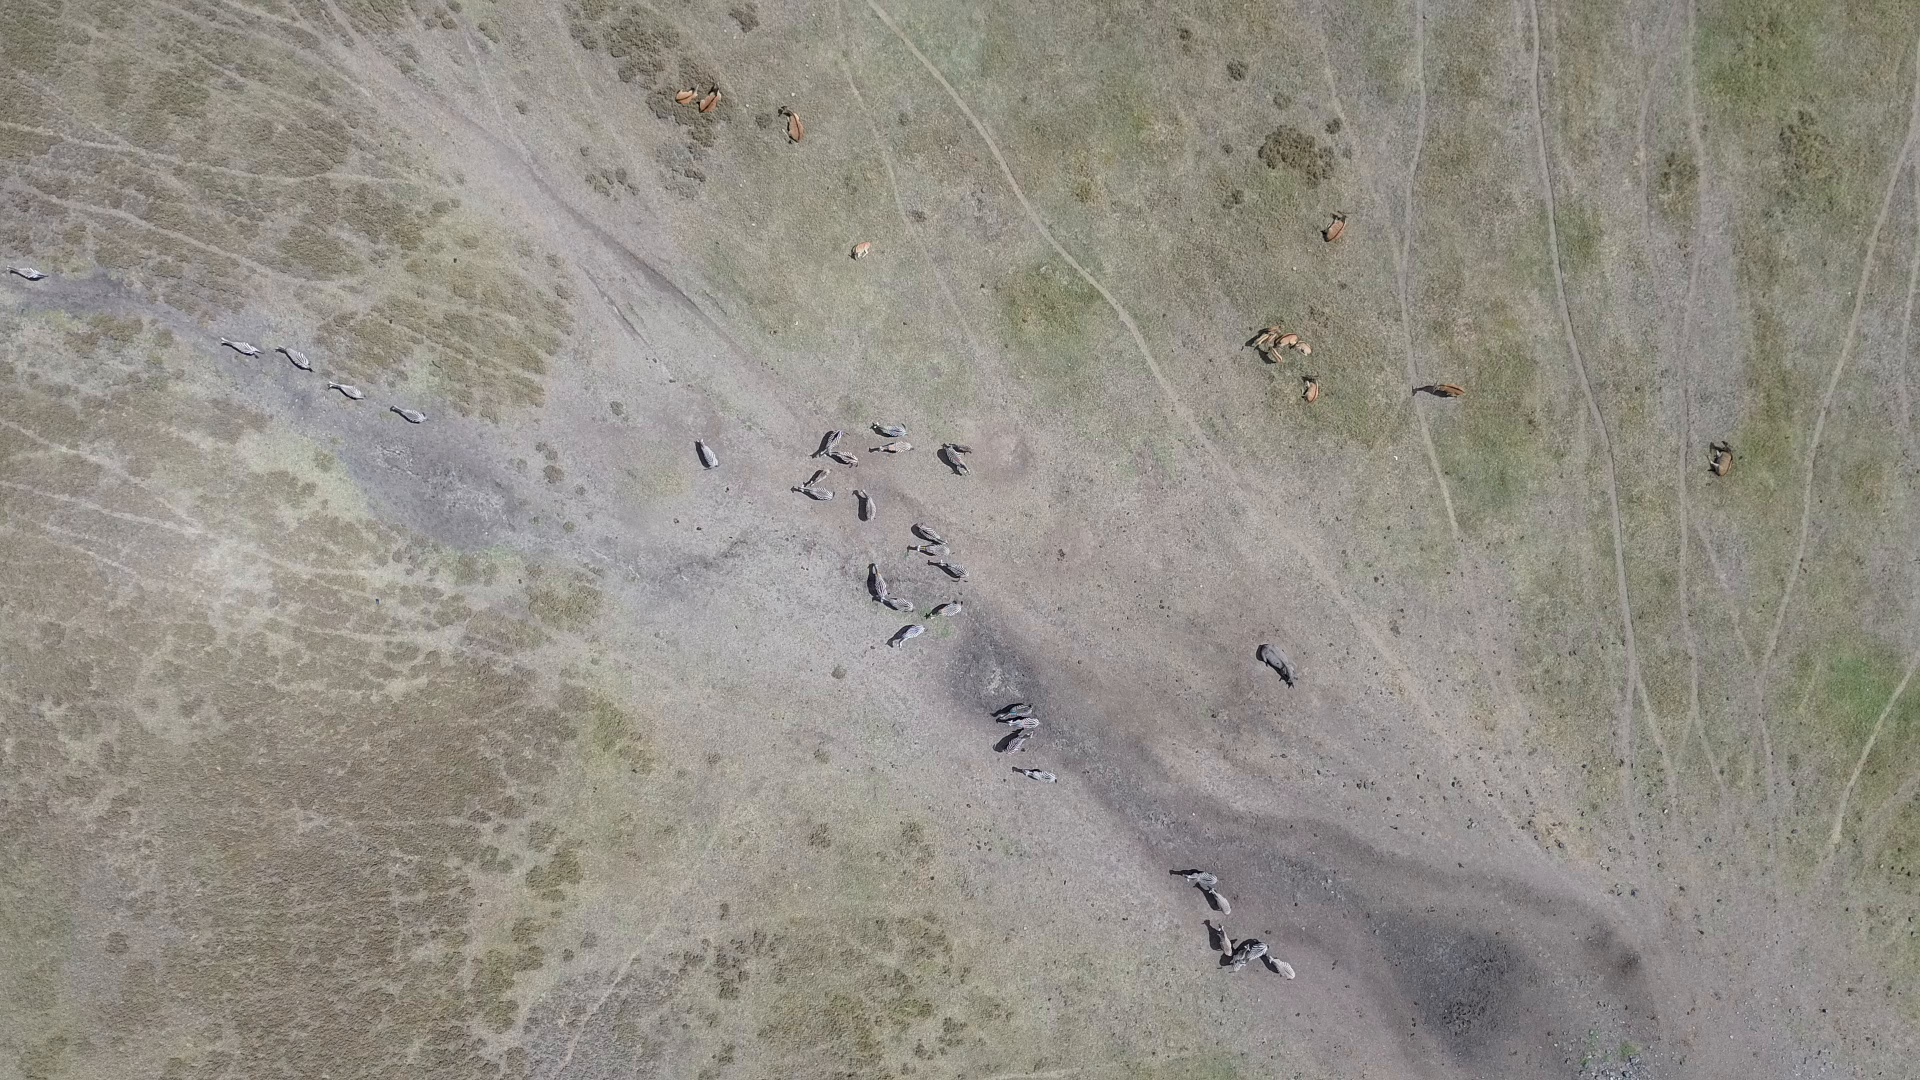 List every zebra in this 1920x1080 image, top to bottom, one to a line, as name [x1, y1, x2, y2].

zebra [5, 265, 42, 281]
zebra [226, 340, 257, 356]
zebra [279, 350, 306, 369]
zebra [330, 382, 358, 401]
zebra [390, 407, 421, 423]
zebra [882, 425, 907, 436]
zebra [823, 429, 845, 448]
zebra [698, 439, 716, 468]
zebra [945, 441, 967, 454]
zebra [872, 442, 916, 455]
zebra [946, 448, 969, 475]
zebra [831, 449, 856, 464]
zebra [799, 469, 833, 490]
zebra [807, 487, 834, 501]
zebra [862, 489, 876, 520]
zebra [916, 521, 950, 544]
zebra [915, 544, 951, 557]
zebra [939, 560, 969, 577]
zebra [872, 564, 885, 595]
zebra [885, 597, 911, 612]
zebra [933, 601, 961, 616]
zebra [890, 625, 924, 649]
zebra [998, 701, 1035, 719]
zebra [1007, 715, 1042, 729]
zebra [1001, 733, 1029, 751]
zebra [1018, 769, 1055, 783]
zebra [1180, 871, 1214, 885]
zebra [1204, 921, 1225, 955]
zebra [1217, 931, 1234, 957]
zebra [1223, 949, 1255, 972]
zebra [1269, 957, 1296, 977]